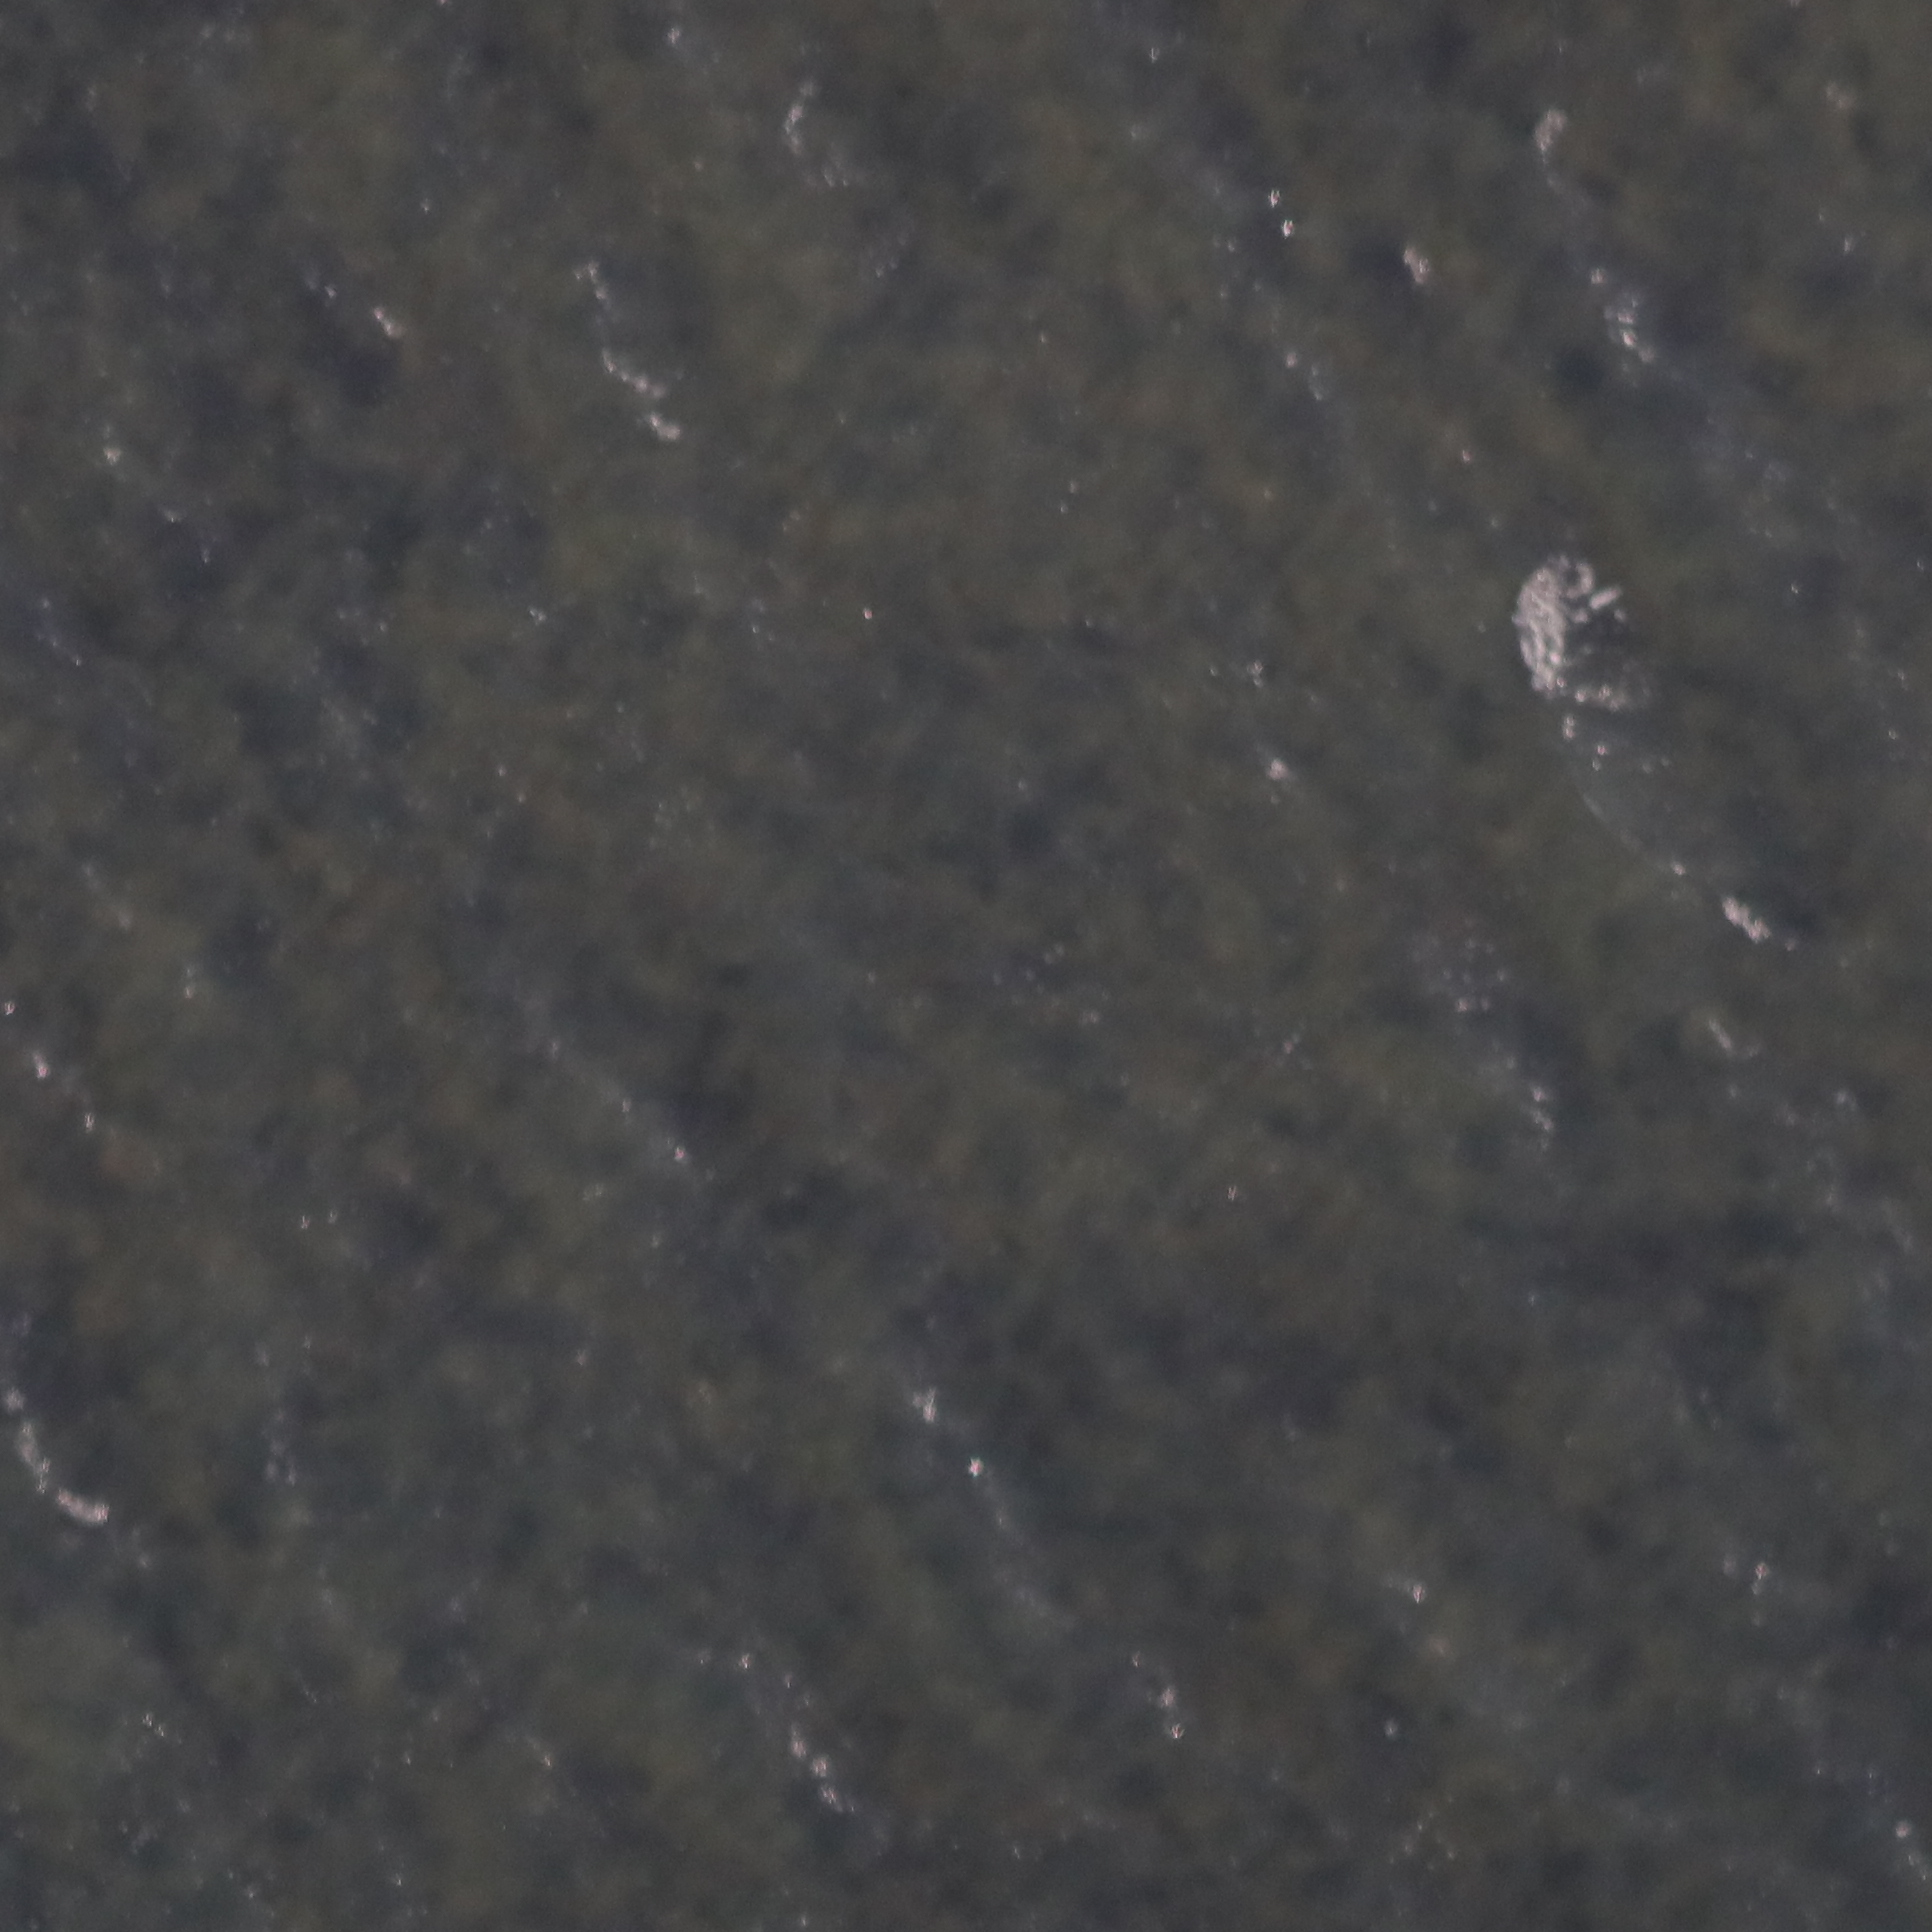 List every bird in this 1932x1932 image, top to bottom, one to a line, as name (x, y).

None